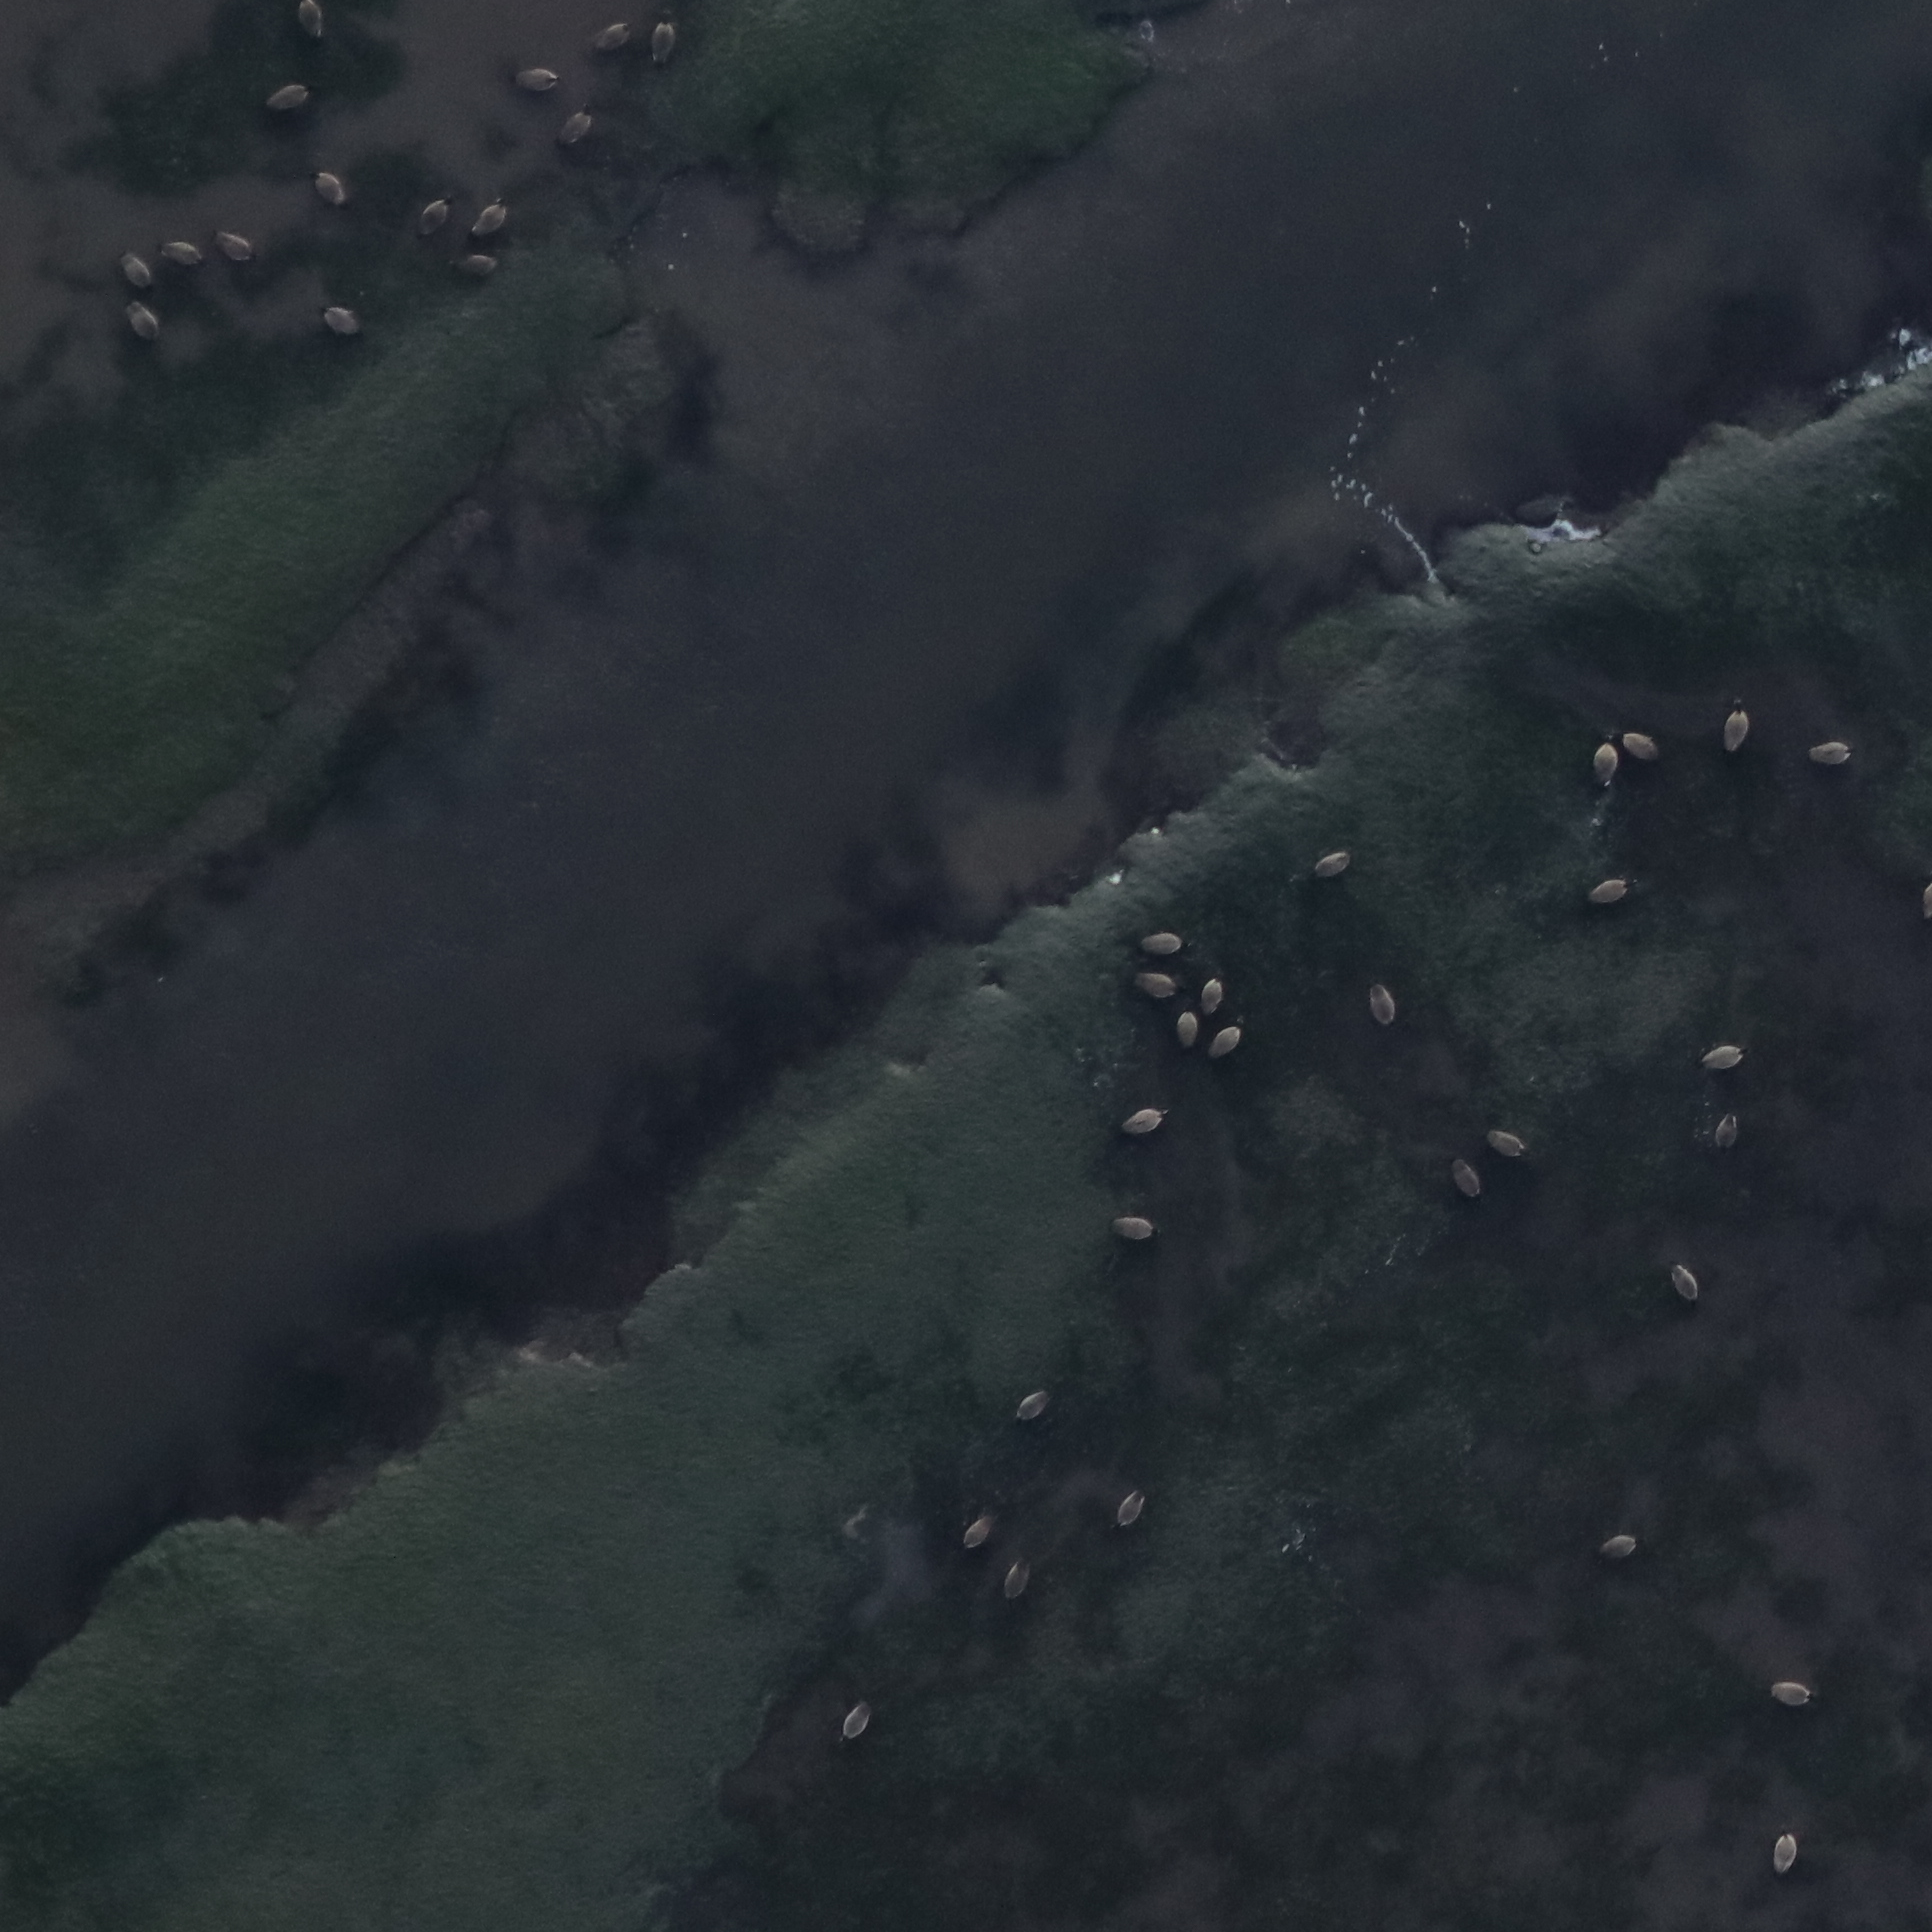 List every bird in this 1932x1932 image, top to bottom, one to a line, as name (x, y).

Canada goose (310, 15)
Canada goose (615, 37)
Canada goose (666, 38)
Canada goose (536, 79)
Canada goose (292, 95)
Canada goose (575, 126)
Canada goose (330, 188)
Canada goose (437, 213)
Canada goose (488, 218)
Canada goose (237, 247)
Canada goose (182, 251)
Canada goose (475, 266)
Canada goose (137, 270)
Canada goose (343, 320)
Canada goose (143, 322)
Canada goose (1737, 729)
Canada goose (1642, 745)
Canada goose (1828, 752)
Canada goose (1606, 760)
Canada goose (1333, 864)
Canada goose (1610, 891)
Canada goose (1160, 943)
Canada goose (1162, 984)
Canada goose (1213, 993)
Canada goose (1380, 1003)
Canada goose (1185, 1027)
Canada goose (1227, 1040)
Canada goose (1722, 1057)
Canada goose (1144, 1120)
Canada goose (1722, 1131)
Canada goose (1506, 1143)
Canada goose (1465, 1179)
Canada goose (1133, 1228)
Canada goose (1683, 1284)
Canada goose (1034, 1407)
Canada goose (1130, 1509)
Canada goose (978, 1533)
Canada goose (1615, 1548)
Canada goose (1018, 1582)
Canada goose (1789, 1694)
Canada goose (854, 1722)
Canada goose (1785, 1851)